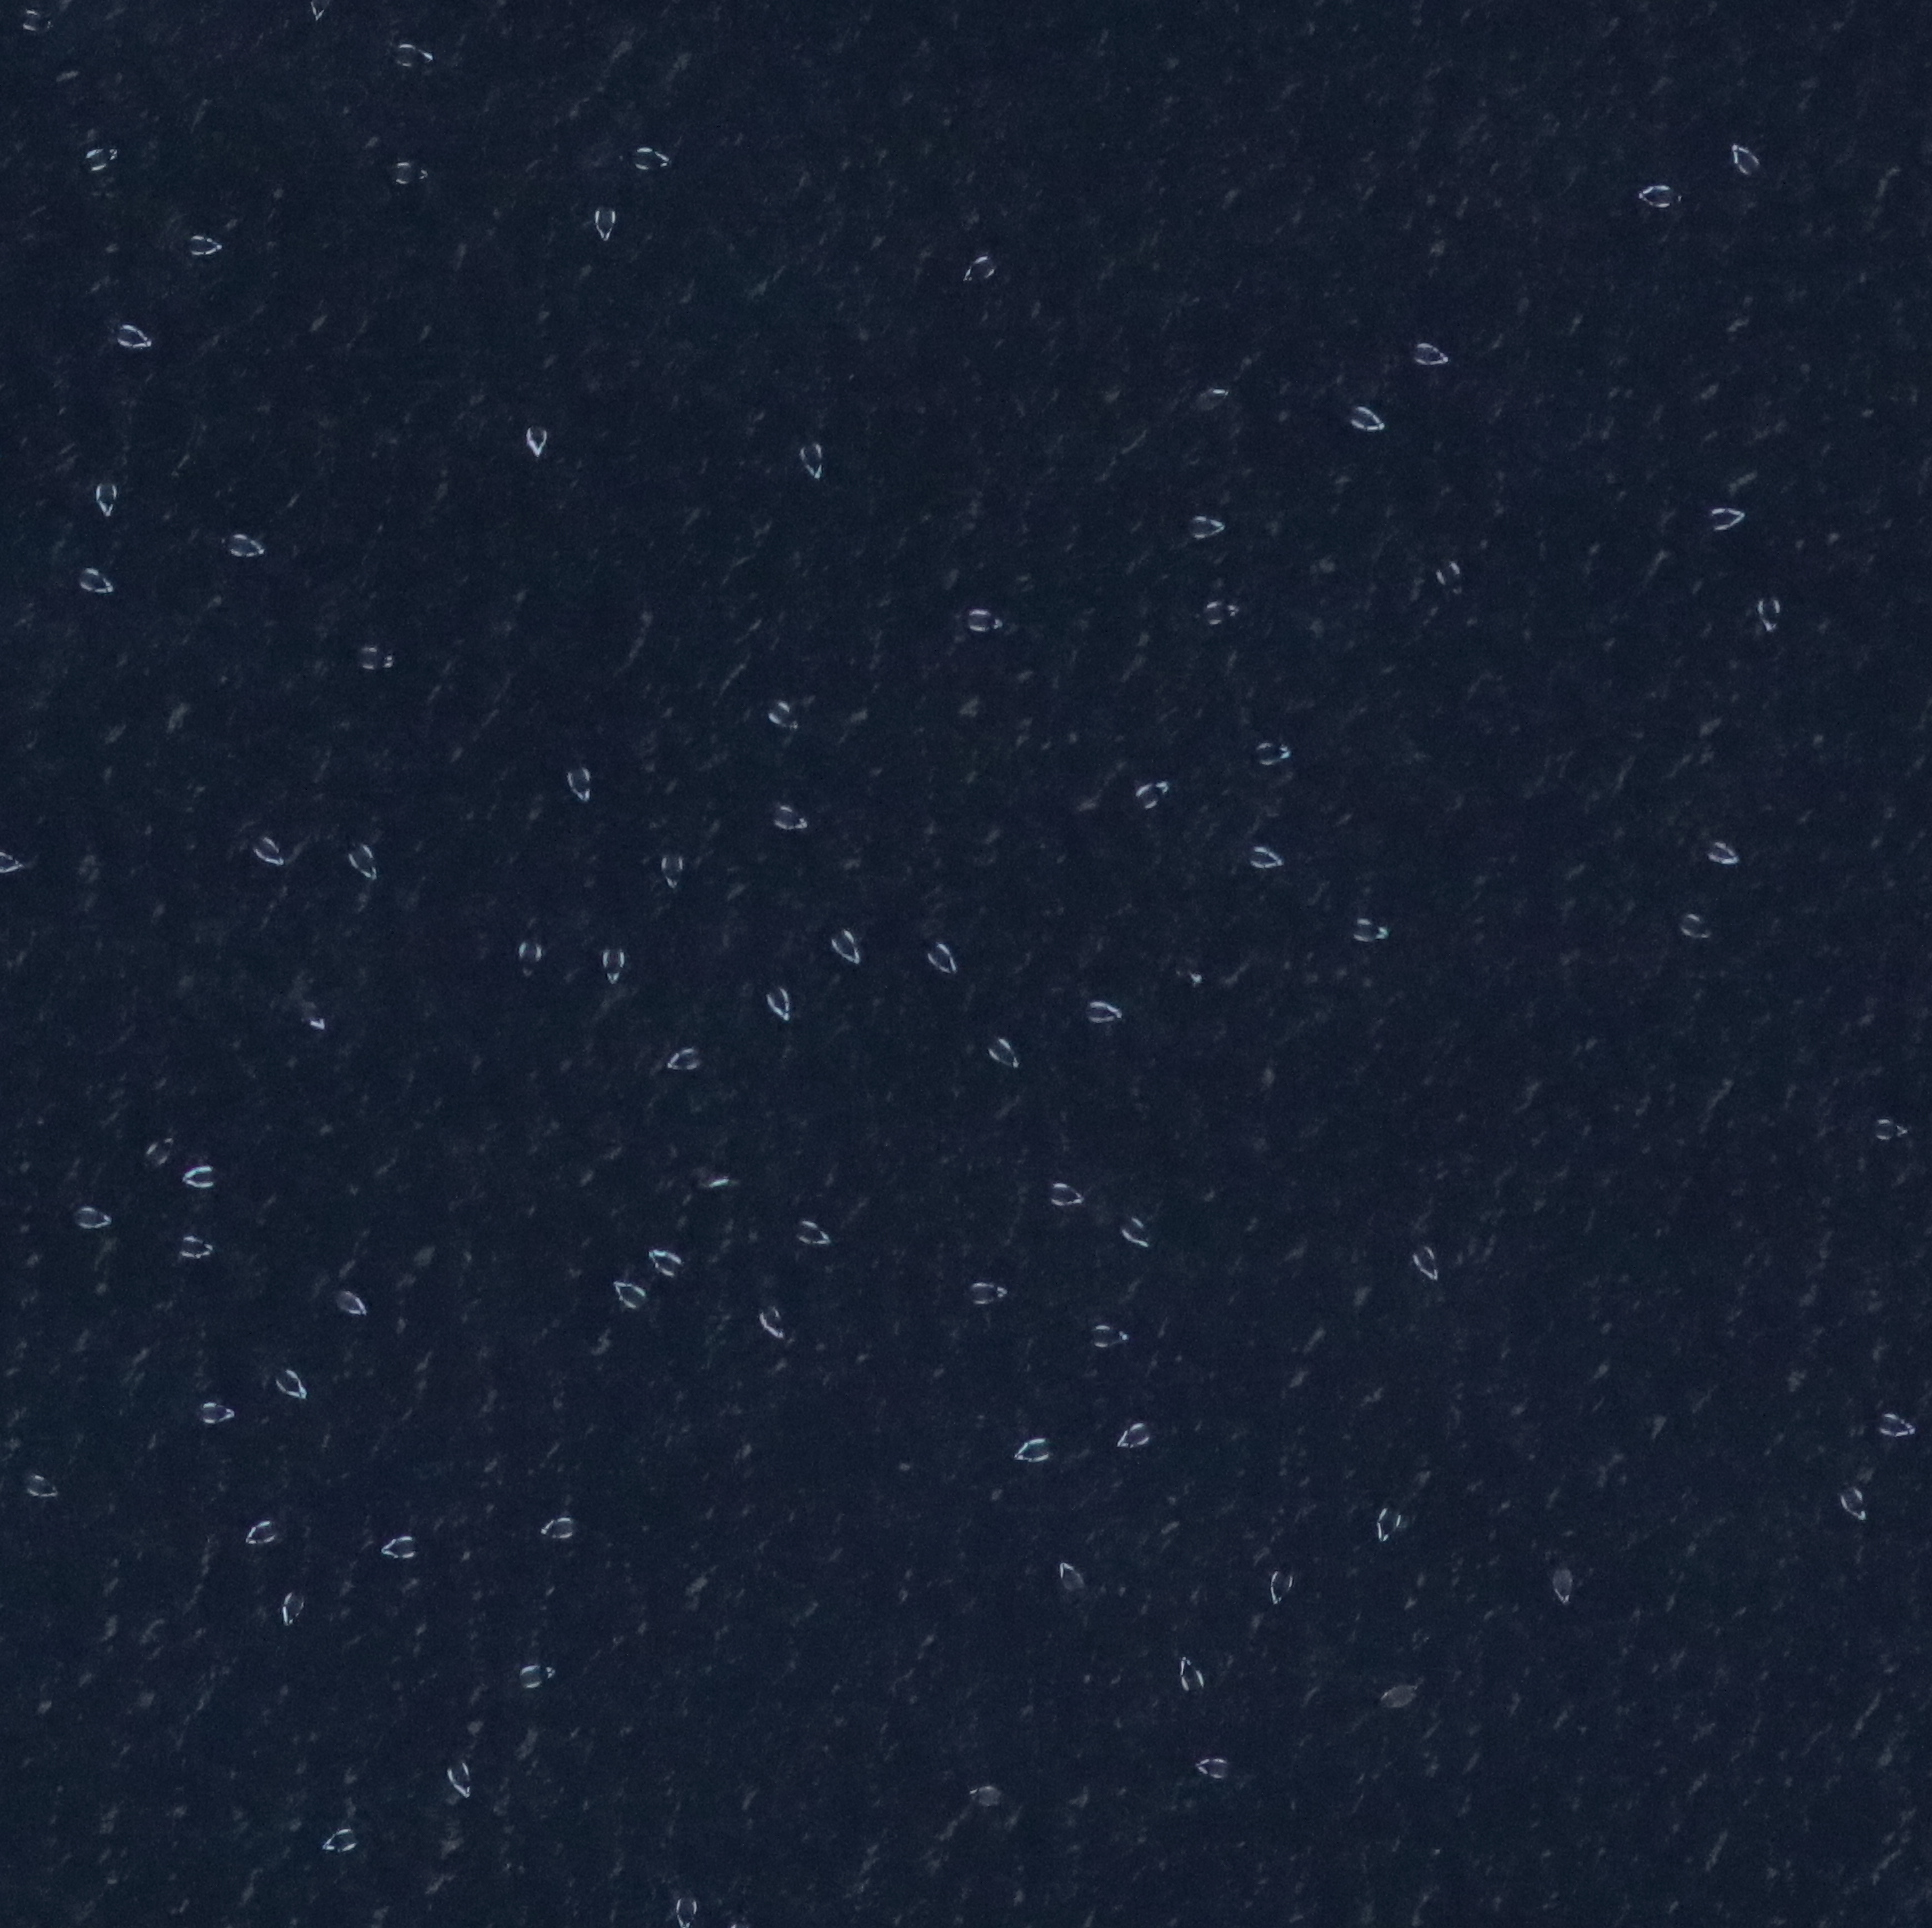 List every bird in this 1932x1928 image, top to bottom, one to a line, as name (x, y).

brant (35, 21)
brant (410, 56)
brant (99, 159)
brant (645, 161)
brant (1749, 162)
brant (409, 173)
brant (1663, 199)
brant (605, 222)
brant (200, 246)
brant (981, 269)
brant (130, 336)
brant (1428, 355)
brant (1208, 402)
brant (1364, 418)
brant (537, 437)
brant (811, 458)
brant (107, 495)
brant (1724, 519)
brant (1203, 529)
brant (242, 546)
brant (1450, 574)
brant (93, 581)
brant (1217, 612)
brant (1767, 612)
brant (979, 622)
brant (372, 657)
brant (781, 714)
brant (1270, 754)
brant (579, 780)
brant (1152, 797)
brant (787, 818)
brant (266, 849)
brant (1721, 853)
brant (1264, 857)
brant (362, 859)
brant (1, 863)
brant (672, 867)
brant (1696, 928)
brant (1369, 931)
brant (845, 944)
brant (529, 952)
brant (939, 957)
brant (613, 964)
brant (777, 1001)
brant (1100, 1014)
brant (1003, 1052)
brant (685, 1060)
brant (1887, 1130)
brant (158, 1154)
brant (204, 1178)
brant (1063, 1195)
brant (89, 1219)
brant (1136, 1232)
brant (811, 1234)
brant (190, 1247)
brant (664, 1260)
brant (1428, 1263)
brant (984, 1294)
brant (632, 1295)
brant (345, 1300)
brant (772, 1318)
brant (1106, 1338)
brant (287, 1383)
brant (213, 1412)
brant (1891, 1424)
brant (1137, 1437)
brant (1036, 1451)
brant (38, 1486)
brant (1854, 1500)
brant (1391, 1523)
brant (562, 1530)
brant (265, 1533)
brant (402, 1548)
brant (1070, 1579)
brant (1565, 1582)
brant (1283, 1585)
brant (293, 1605)
brant (533, 1677)
brant (1193, 1678)
Canada goose (1398, 1696)
brant (1217, 1770)
brant (459, 1777)
brant (990, 1796)
brant (344, 1838)
brant (685, 1910)